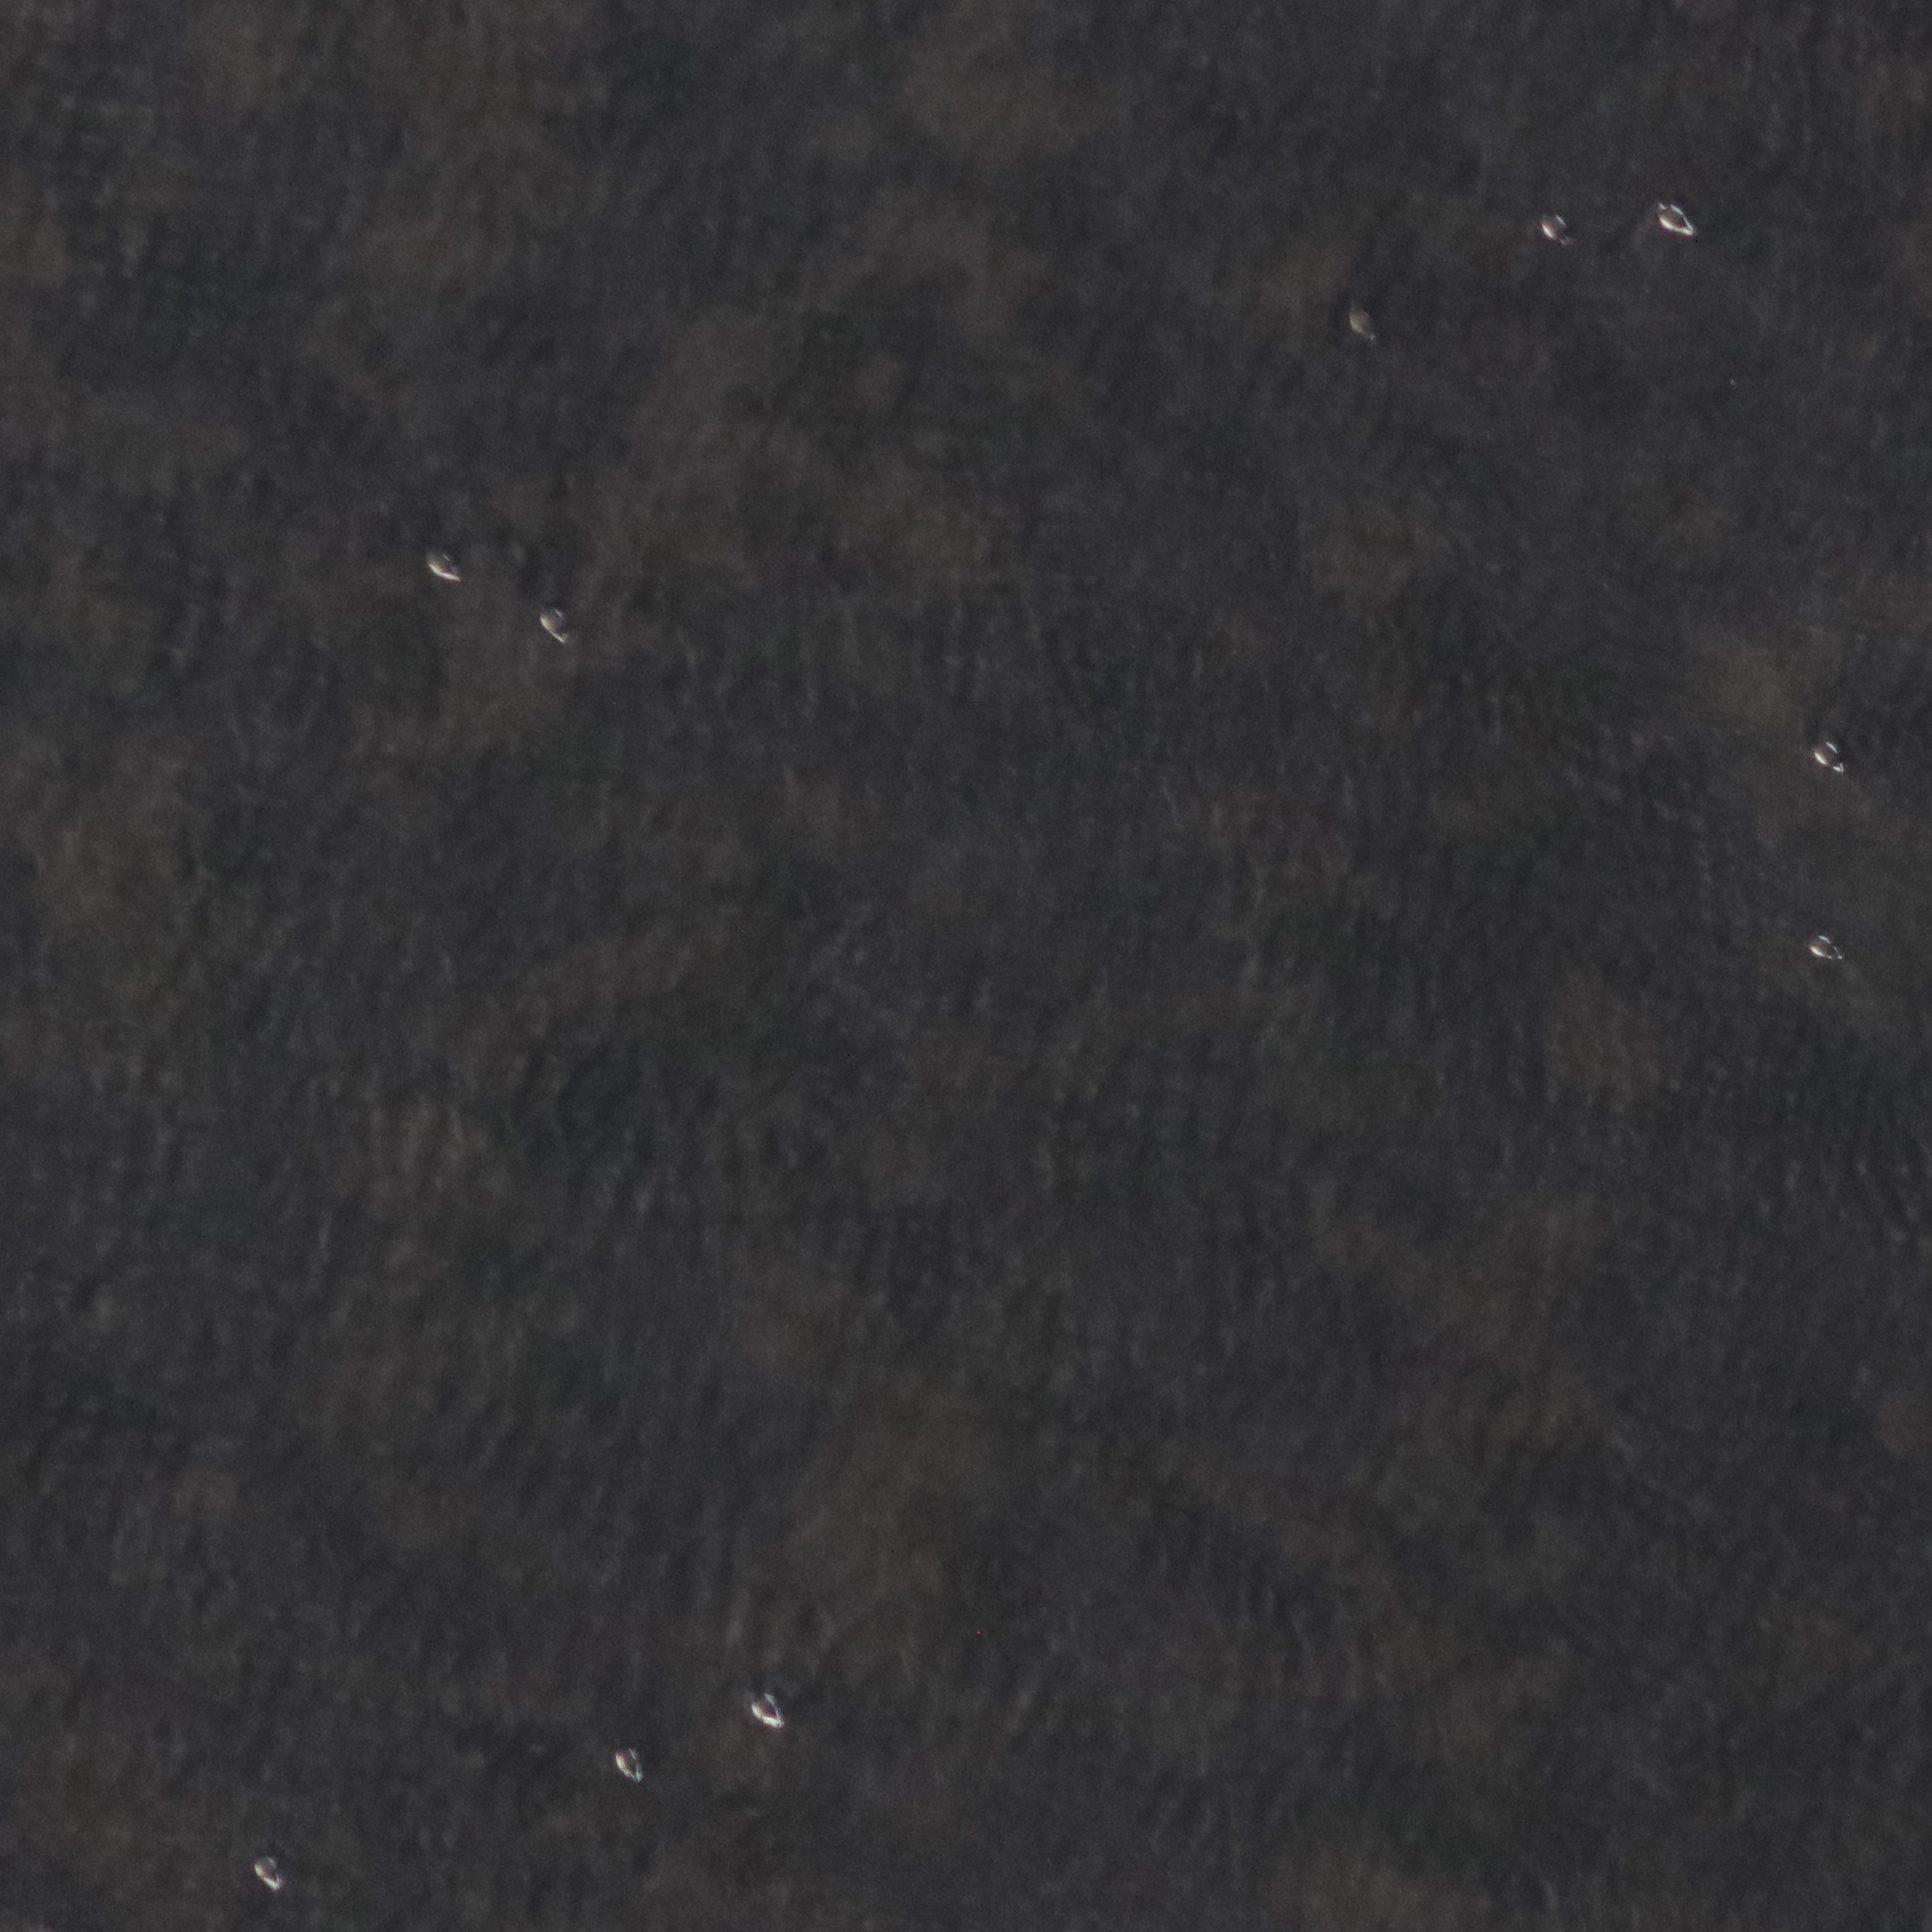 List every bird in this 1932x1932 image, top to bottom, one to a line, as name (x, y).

brant (1673, 219)
brant (1555, 227)
brant (1360, 322)
brant (442, 563)
brant (557, 621)
brant (1827, 756)
brant (1825, 948)
brant (765, 1706)
brant (627, 1761)
brant (269, 1870)